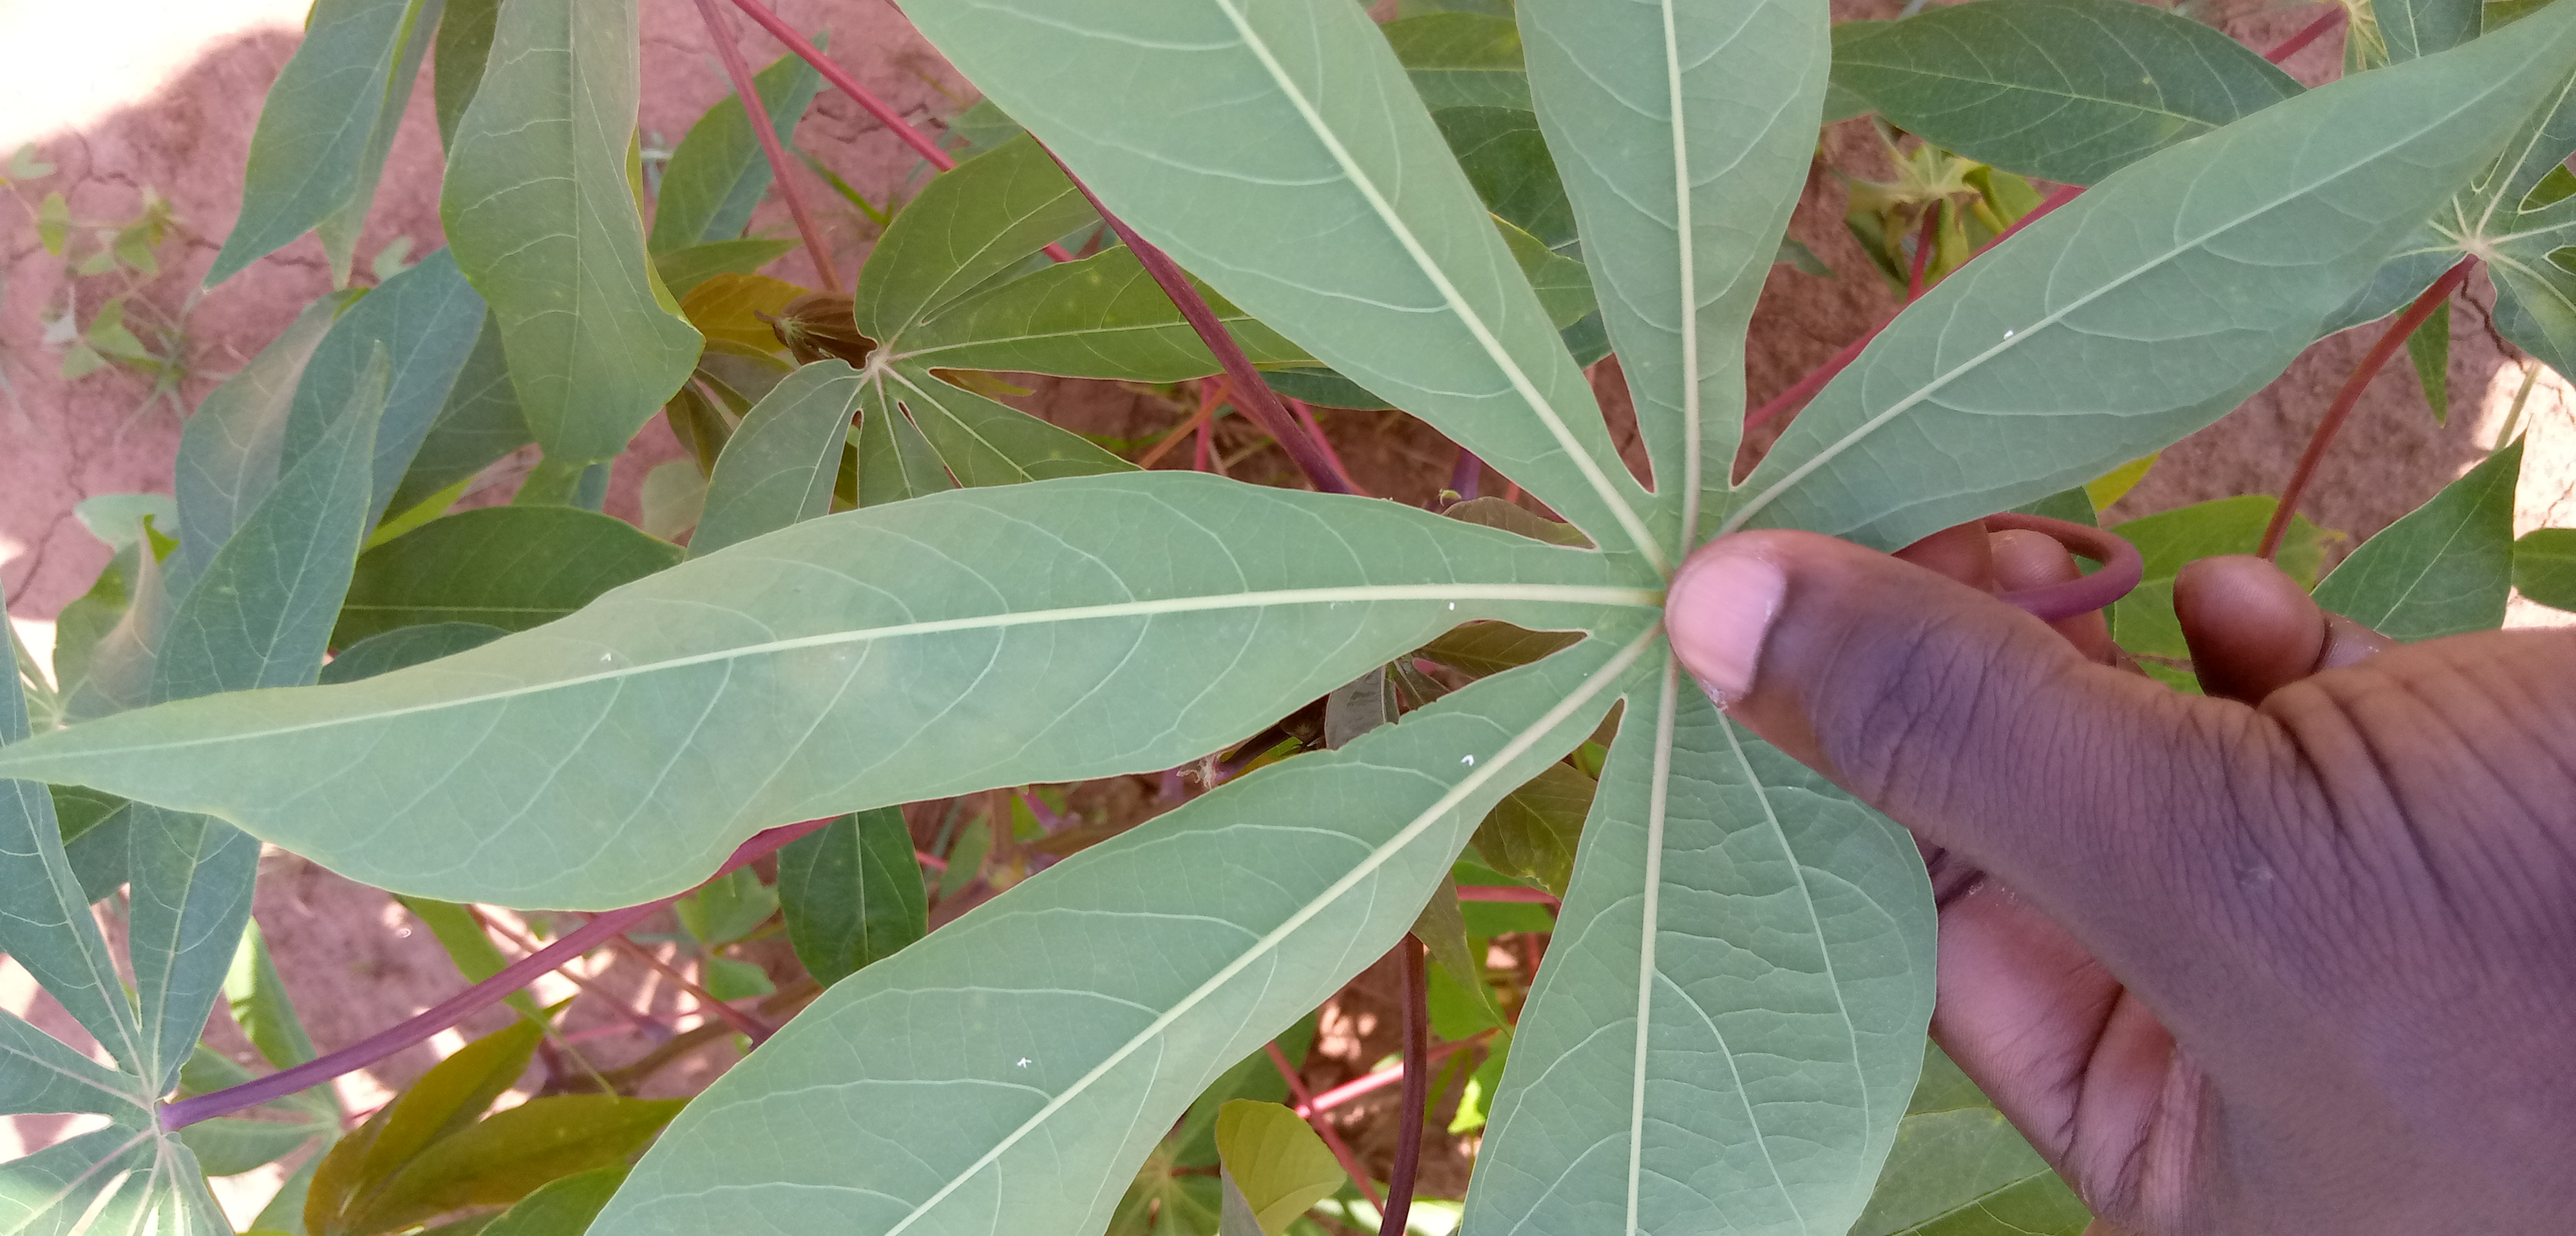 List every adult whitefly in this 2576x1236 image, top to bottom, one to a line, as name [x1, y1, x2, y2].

whitefly [2000, 328, 2016, 341]
whitefly [1446, 600, 1459, 615]
whitefly [599, 650, 613, 664]
whitefly [1460, 752, 1475, 769]
whitefly [1016, 1054, 1034, 1069]